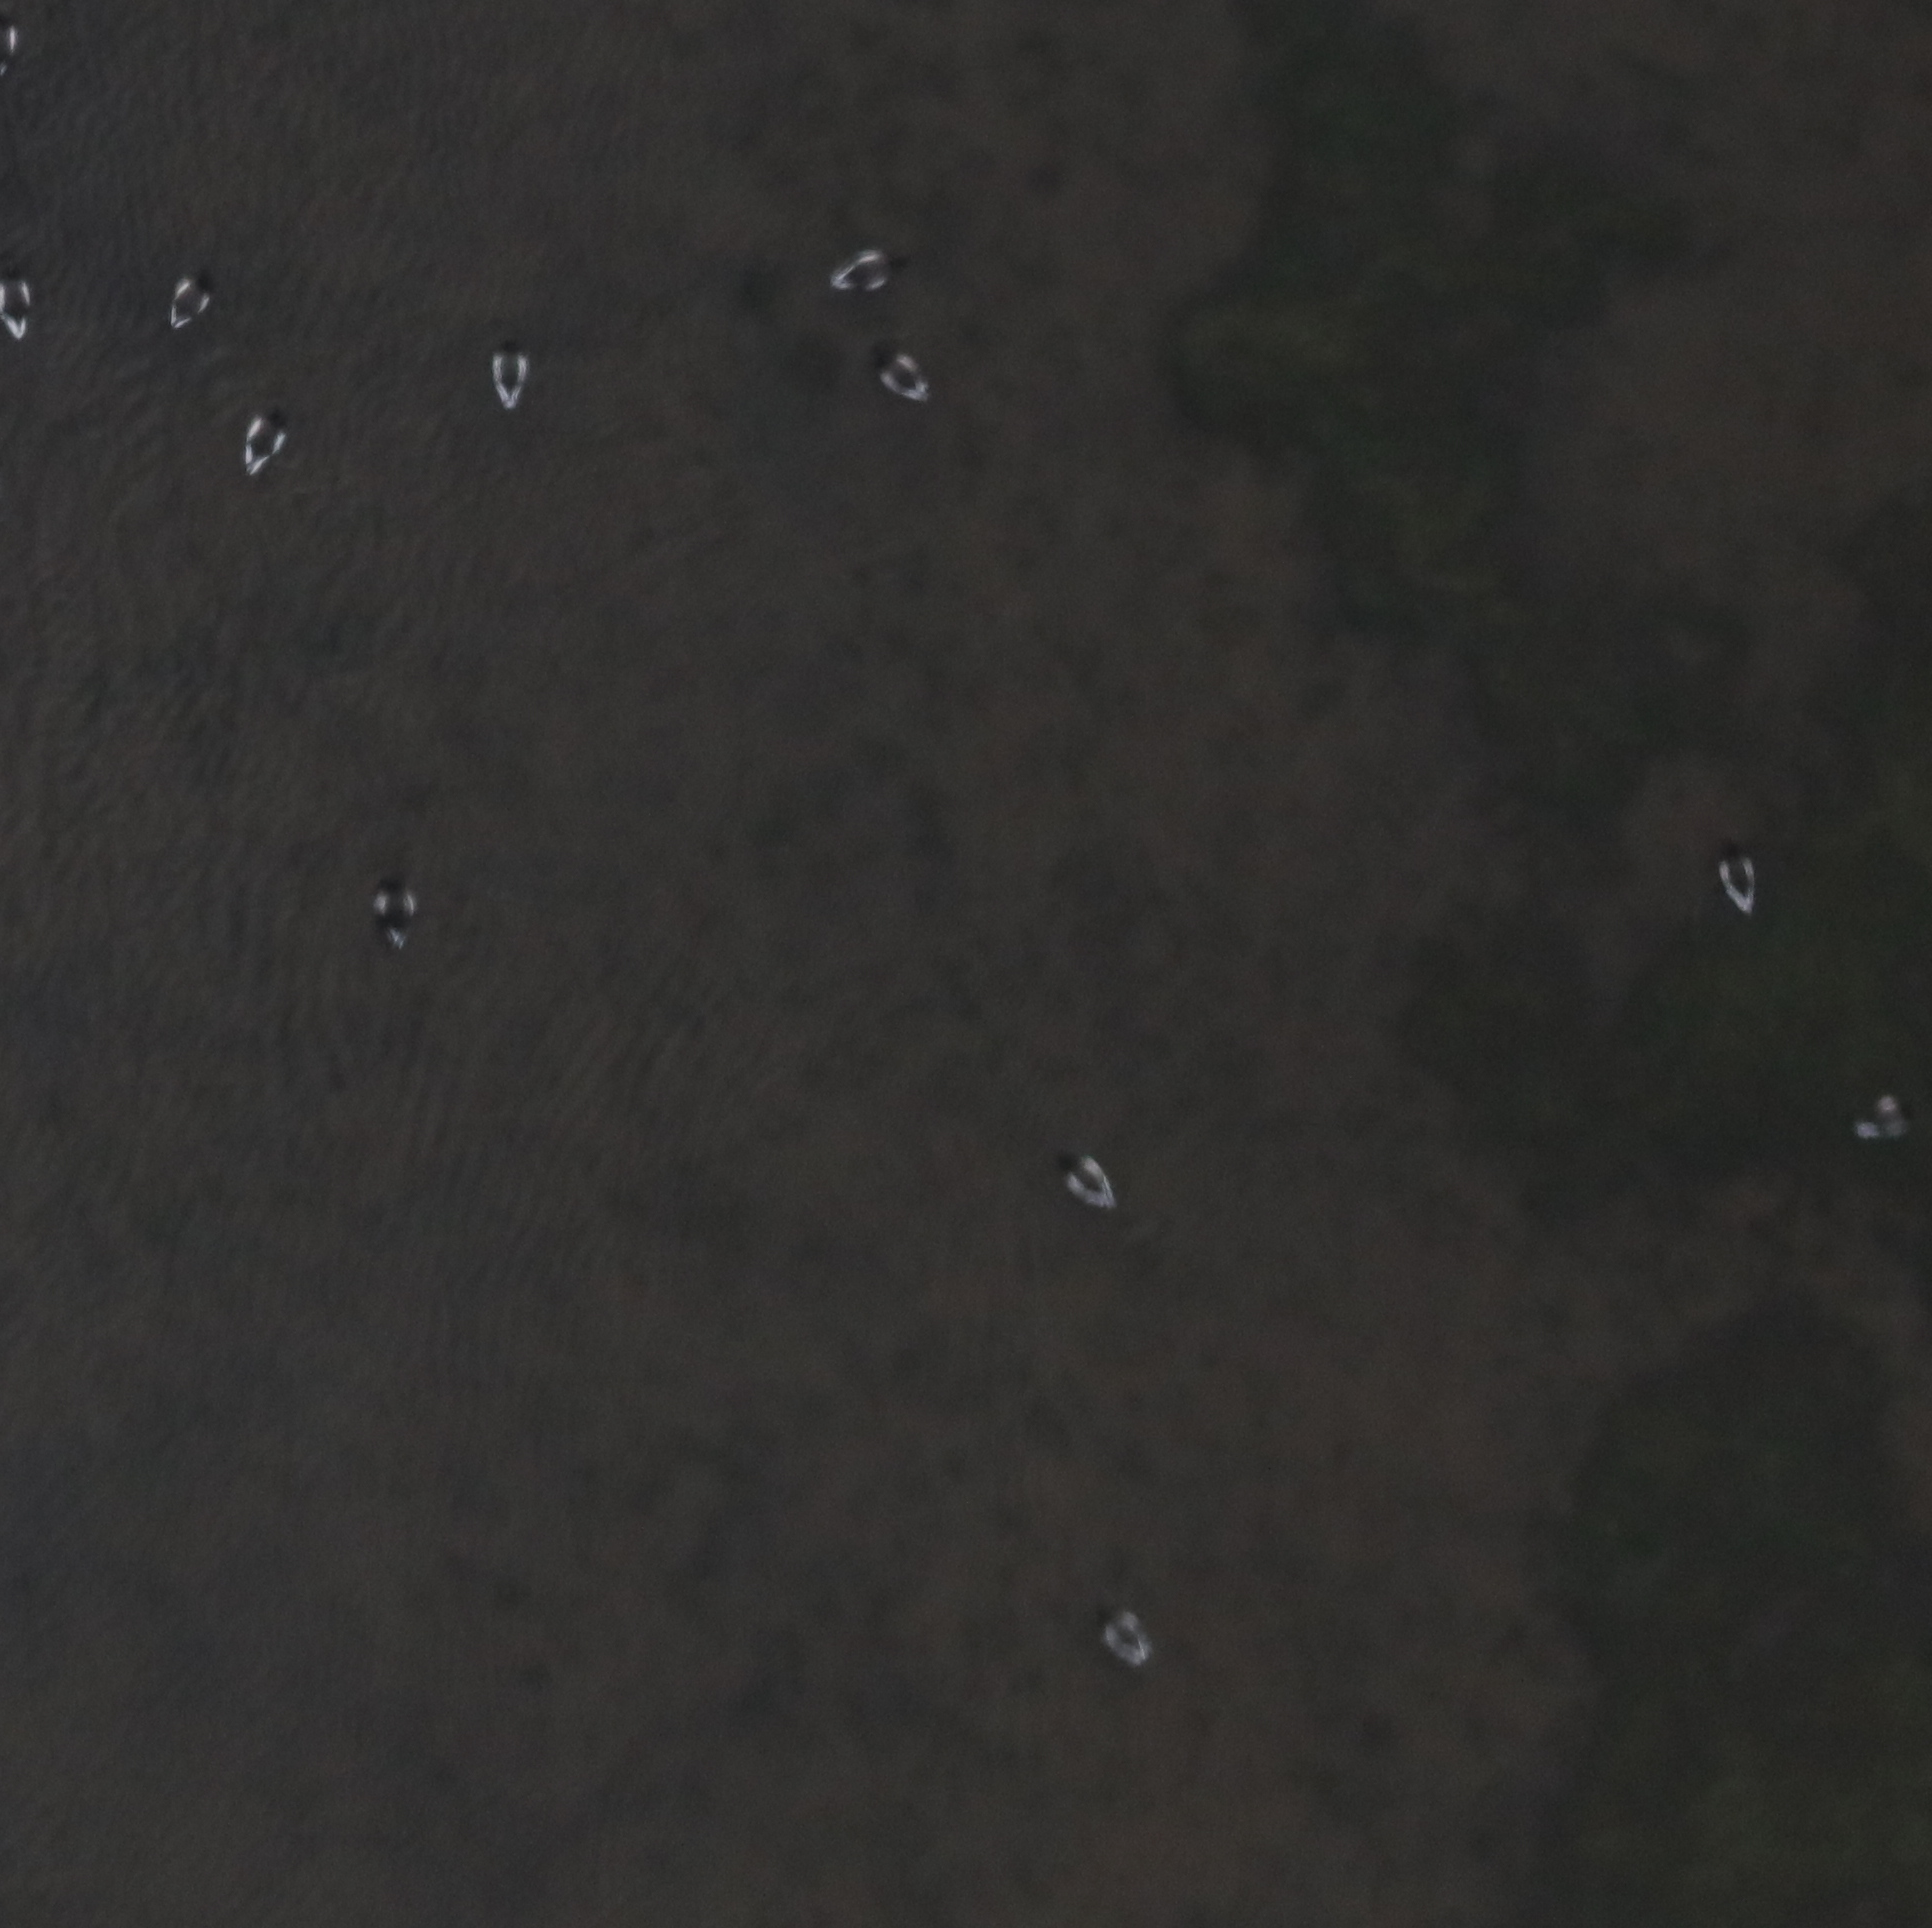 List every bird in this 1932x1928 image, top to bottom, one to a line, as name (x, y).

brant (865, 272)
brant (13, 300)
brant (190, 301)
brant (510, 373)
brant (903, 374)
brant (264, 440)
brant (1740, 879)
brant (396, 911)
brant (1883, 1119)
brant (1087, 1182)
brant (1125, 1637)